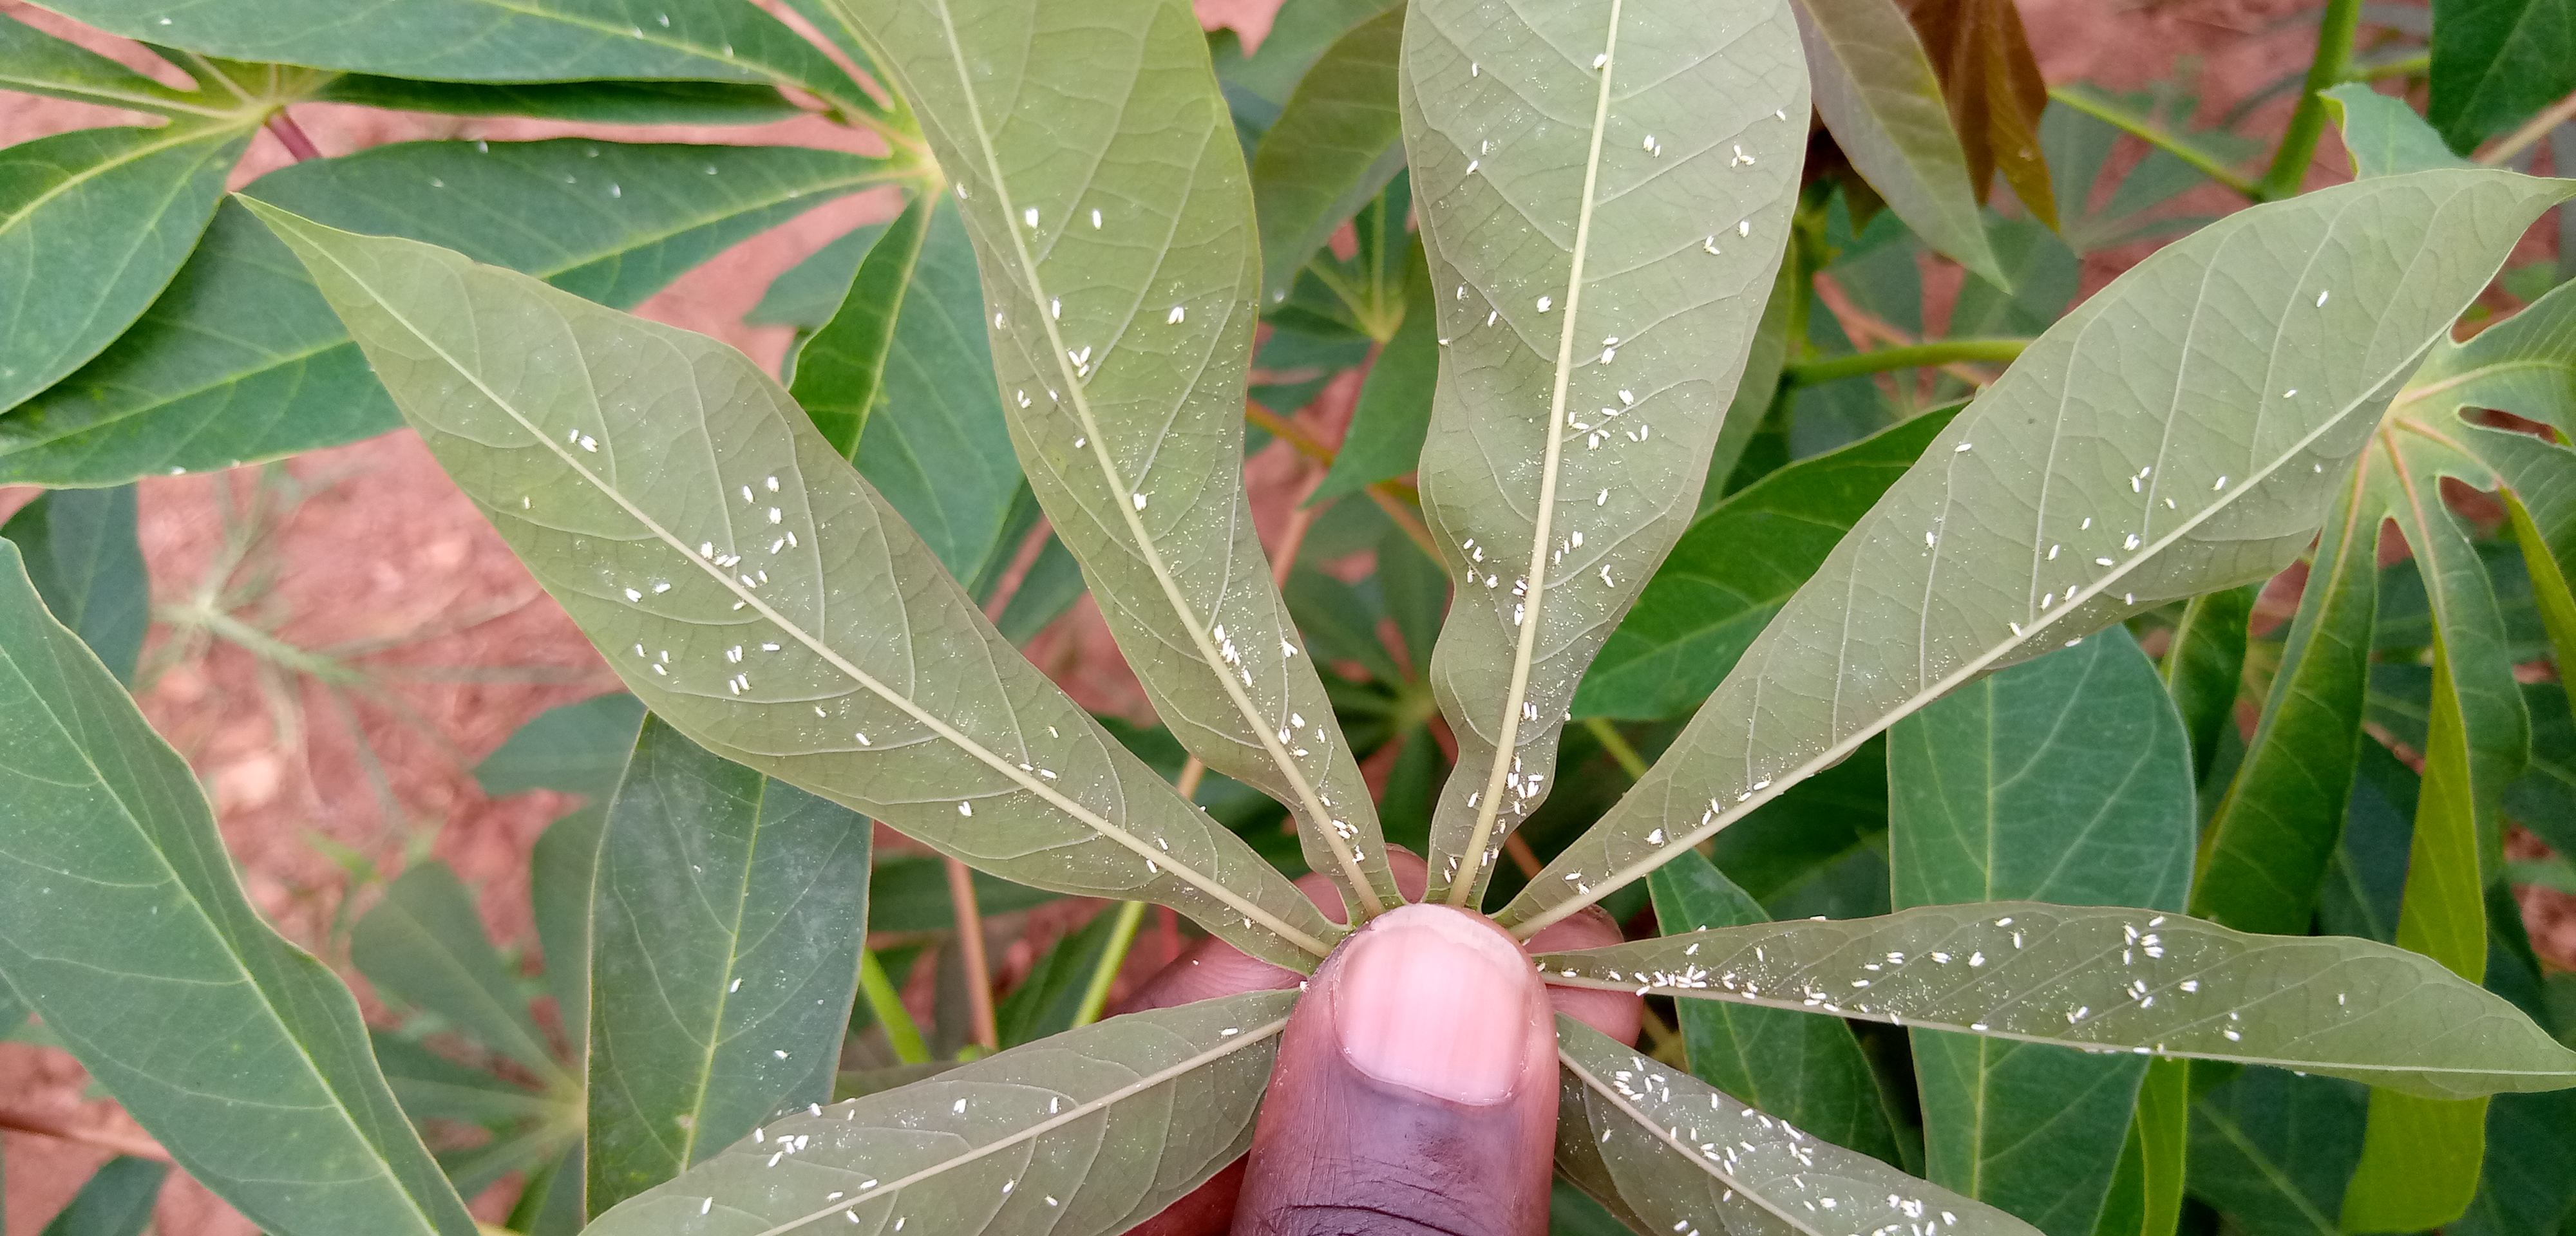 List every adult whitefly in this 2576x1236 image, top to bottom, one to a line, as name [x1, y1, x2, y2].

whitefly [1593, 49, 1613, 75]
whitefly [1463, 57, 1479, 83]
whitefly [1770, 103, 1791, 126]
whitefly [1635, 126, 1661, 158]
whitefly [1643, 136, 1665, 165]
whitefly [1482, 138, 1497, 160]
whitefly [1723, 142, 1759, 173]
whitefly [1457, 152, 1482, 183]
whitefly [951, 177, 974, 203]
whitefly [1086, 204, 1110, 237]
whitefly [1021, 206, 1043, 234]
whitefly [1736, 214, 1751, 239]
whitefly [1698, 234, 1718, 258]
whitefly [1705, 245, 1726, 263]
whitefly [1445, 276, 1468, 304]
whitefly [2309, 281, 2332, 311]
whitefly [1535, 290, 1551, 321]
whitefly [1043, 297, 1067, 324]
whitefly [1168, 304, 1196, 325]
whitefly [987, 306, 1009, 337]
whitefly [1484, 307, 1500, 332]
whitefly [1602, 328, 1624, 348]
whitefly [1433, 335, 1455, 357]
whitefly [1066, 342, 1095, 377]
whitefly [1592, 342, 1615, 369]
whitefly [1075, 361, 1093, 384]
whitefly [1012, 382, 1035, 415]
whitefly [1604, 382, 1638, 410]
whitefly [2285, 382, 2304, 412]
whitefly [1045, 384, 1064, 406]
whitefly [1597, 401, 1618, 422]
whitefly [1567, 406, 1585, 433]
whitefly [1573, 414, 1592, 438]
whitefly [564, 419, 582, 450]
whitefly [1633, 419, 1656, 443]
whitefly [1595, 422, 1624, 445]
whitefly [1625, 424, 1643, 449]
whitefly [1581, 428, 1603, 455]
whitefly [580, 431, 601, 456]
whitefly [1068, 432, 1092, 448]
whitefly [1951, 440, 1980, 461]
whitefly [2306, 458, 2331, 480]
whitefly [2135, 460, 2155, 482]
whitefly [761, 471, 785, 495]
whitefly [2208, 472, 2226, 494]
whitefly [2128, 474, 2143, 497]
whitefly [732, 478, 759, 505]
whitefly [1590, 480, 1613, 510]
whitefly [1132, 487, 1151, 518]
whitefly [2161, 492, 2184, 510]
whitefly [518, 492, 534, 516]
whitefly [760, 502, 786, 530]
whitefly [2069, 510, 2095, 533]
whitefly [786, 521, 802, 551]
whitefly [1567, 523, 1587, 554]
whitefly [781, 525, 797, 548]
whitefly [1921, 525, 1935, 554]
whitefly [1456, 528, 1482, 556]
whitefly [764, 530, 788, 561]
whitefly [2123, 531, 2145, 559]
whitefly [697, 534, 716, 559]
whitefly [1556, 534, 1574, 559]
whitefly [770, 535, 789, 562]
whitefly [693, 538, 715, 566]
whitefly [2041, 541, 2064, 563]
whitefly [1468, 541, 1488, 568]
whitefly [1543, 546, 1566, 568]
whitefly [714, 548, 742, 577]
whitefly [2089, 551, 2114, 575]
whitefly [757, 557, 771, 585]
whitefly [1594, 559, 1617, 592]
whitefly [1457, 561, 1477, 588]
whitefly [1482, 568, 1499, 592]
whitefly [740, 569, 757, 594]
whitefly [752, 569, 773, 590]
whitefly [740, 572, 759, 595]
whitefly [1501, 572, 1531, 602]
whitefly [652, 576, 673, 603]
whitefly [2061, 577, 2087, 605]
whitefly [621, 581, 647, 606]
whitefly [2121, 589, 2138, 611]
whitefly [2032, 593, 2056, 619]
whitefly [728, 597, 744, 617]
whitefly [729, 598, 752, 623]
whitefly [1510, 598, 1528, 625]
whitefly [2002, 612, 2022, 641]
whitefly [1210, 620, 1231, 644]
whitefly [1217, 632, 1247, 669]
whitefly [2061, 633, 2087, 653]
whitefly [1278, 634, 1299, 661]
whitefly [755, 635, 788, 660]
whitefly [757, 638, 786, 662]
whitefly [633, 639, 651, 667]
whitefly [722, 639, 745, 670]
whitefly [723, 643, 744, 666]
whitefly [654, 647, 674, 669]
whitefly [644, 655, 668, 693]
whitefly [1233, 665, 1256, 695]
whitefly [737, 667, 753, 693]
whitefly [721, 669, 757, 702]
whitefly [719, 672, 744, 705]
whitefly [1513, 696, 1542, 727]
whitefly [811, 700, 826, 722]
whitefly [1287, 707, 1314, 732]
whitefly [1043, 720, 1066, 745]
whitefly [1267, 721, 1293, 749]
whitefly [1311, 724, 1332, 747]
whitefly [848, 727, 887, 756]
whitefly [1287, 744, 1308, 763]
whitefly [1508, 752, 1537, 777]
whitefly [1014, 759, 1033, 778]
whitefly [1041, 760, 1061, 789]
whitefly [1504, 769, 1525, 791]
whitefly [1526, 772, 1545, 798]
whitefly [1751, 775, 1769, 790]
whitefly [1517, 781, 1528, 803]
whitefly [1461, 785, 1487, 812]
whitefly [1314, 790, 1335, 813]
whitefly [1732, 790, 1757, 808]
whitefly [1700, 792, 1723, 819]
whitefly [954, 799, 977, 824]
whitefly [1693, 810, 1713, 832]
whitefly [1327, 819, 1354, 848]
whitefly [1348, 819, 1363, 843]
whitefly [1649, 822, 1672, 852]
whitefly [1151, 834, 1172, 854]
whitefly [1490, 840, 1501, 863]
whitefly [1345, 845, 1374, 868]
whitefly [1477, 847, 1490, 875]
whitefly [1443, 852, 1458, 872]
whitefly [1135, 853, 1159, 881]
whitefly [1561, 863, 1586, 886]
whitefly [1439, 865, 1456, 886]
whitefly [1577, 883, 1587, 901]
whitefly [2145, 908, 2167, 928]
whitefly [1992, 911, 2015, 929]
whitefly [1231, 913, 1255, 932]
whitefly [2114, 917, 2143, 948]
whitefly [2006, 925, 2030, 951]
whitefly [2136, 933, 2161, 953]
whitefly [1750, 935, 1772, 968]
whitefly [1681, 937, 1705, 962]
whitefly [1880, 938, 1908, 971]
whitefly [1925, 941, 1953, 971]
whitefly [2146, 944, 2164, 966]
whitefly [1966, 947, 1984, 971]
whitefly [2119, 950, 2136, 969]
whitefly [1533, 953, 1550, 975]
whitefly [1675, 957, 1702, 983]
whitefly [1853, 960, 1885, 984]
whitefly [1690, 961, 1710, 996]
whitefly [1649, 963, 1674, 997]
whitefly [1559, 966, 1578, 986]
whitefly [1661, 966, 1685, 995]
whitefly [1716, 966, 1746, 994]
whitefly [1633, 968, 1652, 989]
whitefly [1669, 968, 1690, 996]
whitefly [1603, 968, 1625, 988]
whitefly [2176, 974, 2207, 996]
whitefly [1630, 976, 1649, 1002]
whitefly [2132, 976, 2149, 1000]
whitefly [1734, 977, 1765, 1006]
whitefly [1850, 978, 1875, 999]
whitefly [1793, 980, 1831, 1012]
whitefly [2118, 984, 2143, 1005]
whitefly [2328, 986, 2351, 1010]
whitefly [2130, 993, 2157, 1012]
whitefly [1815, 996, 1842, 1020]
whitefly [1853, 997, 1868, 1014]
whitefly [2068, 999, 2094, 1022]
whitefly [1885, 1004, 1911, 1027]
whitefly [2061, 1004, 2074, 1032]
whitefly [1970, 1012, 1997, 1037]
whitefly [1213, 1019, 1247, 1042]
whitefly [2221, 1025, 2246, 1049]
whitefly [2122, 1040, 2150, 1060]
whitefly [1620, 1042, 1645, 1077]
whitefly [1605, 1059, 1633, 1094]
whitefly [1638, 1069, 1666, 1100]
whitefly [1618, 1079, 1646, 1107]
whitefly [1654, 1083, 1674, 1107]
whitefly [1703, 1087, 1723, 1113]
whitefly [806, 1092, 829, 1123]
whitefly [945, 1092, 974, 1119]
whitefly [1046, 1094, 1064, 1117]
whitefly [1736, 1102, 1757, 1123]
whitefly [845, 1105, 864, 1123]
whitefly [1756, 1110, 1772, 1134]
whitefly [1776, 1116, 1806, 1145]
whitefly [748, 1118, 772, 1150]
whitefly [1660, 1123, 1680, 1141]
whitefly [1685, 1125, 1701, 1143]
whitefly [1591, 1126, 1618, 1149]
whitefly [773, 1128, 798, 1151]
whitefly [1738, 1130, 1754, 1157]
whitefly [793, 1131, 812, 1156]
whitefly [1698, 1135, 1723, 1166]
whitefly [1721, 1138, 1737, 1166]
whitefly [1786, 1138, 1803, 1159]
whitefly [1799, 1141, 1824, 1170]
whitefly [766, 1145, 788, 1175]
whitefly [1715, 1152, 1748, 1182]
whitefly [1786, 1169, 1811, 1190]
whitefly [860, 1171, 878, 1193]
whitefly [990, 1172, 1021, 1195]
whitefly [1711, 1179, 1745, 1204]
whitefly [817, 1185, 846, 1206]
whitefly [1879, 1188, 1901, 1210]
whitefly [1040, 1189, 1070, 1210]
whitefly [1819, 1189, 1837, 1213]
whitefly [695, 1193, 719, 1216]
whitefly [1901, 1195, 1924, 1221]
whitefly [1799, 1197, 1824, 1216]
whitefly [840, 1203, 864, 1228]
whitefly [1939, 1208, 1956, 1229]
whitefly [889, 1213, 911, 1233]
whitefly [1669, 1215, 1692, 1234]
whitefly [1883, 1215, 1901, 1234]
whitefly [1920, 1217, 1937, 1235]
whitefly [1867, 1219, 1882, 1236]
whitefly [1906, 1219, 1918, 1236]